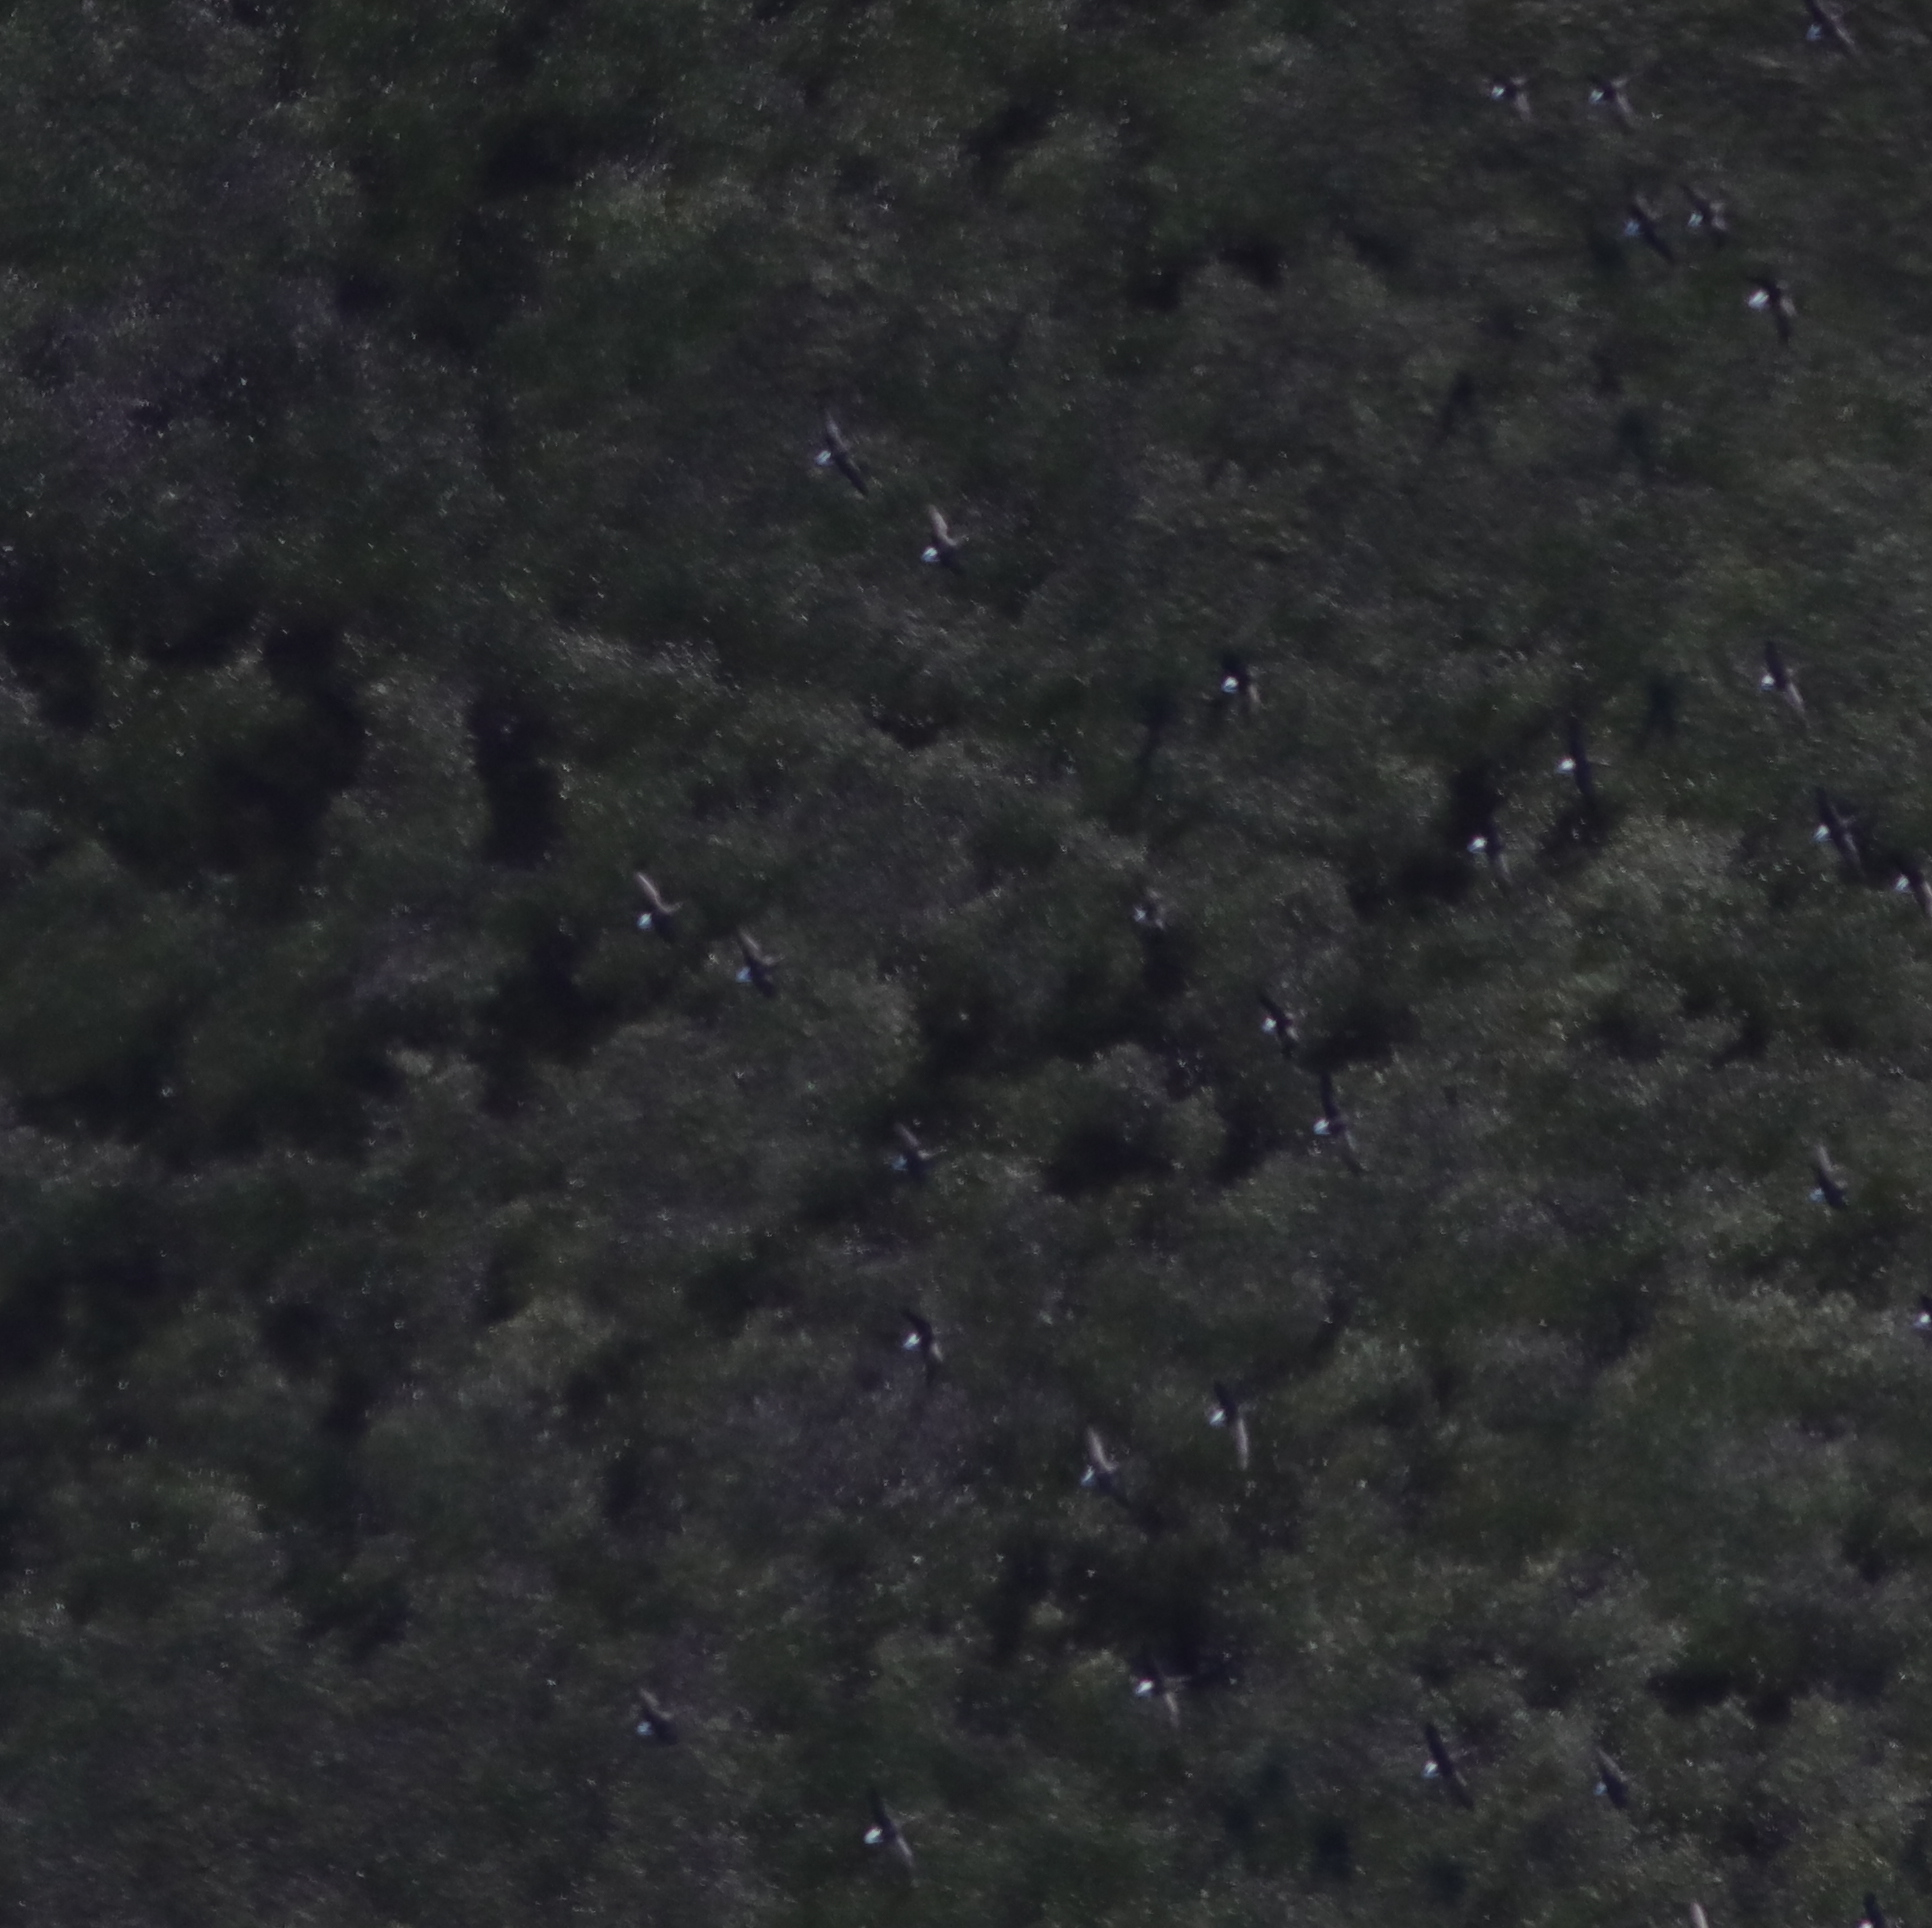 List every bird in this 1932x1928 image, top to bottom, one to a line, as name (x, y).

brant (1819, 27)
brant (1519, 89)
brant (1603, 89)
brant (1721, 204)
brant (1636, 215)
brant (1781, 327)
brant (839, 480)
brant (927, 545)
brant (1236, 691)
brant (1796, 695)
brant (1596, 764)
brant (1483, 831)
brant (1831, 843)
brant (652, 899)
brant (1907, 899)
brant (1156, 910)
brant (756, 960)
brant (1284, 1022)
brant (1315, 1114)
brant (904, 1155)
brant (1831, 1187)
brant (1930, 1328)
brant (924, 1358)
brant (1230, 1400)
brant (1089, 1467)
brant (1162, 1682)
brant (668, 1724)
brant (1450, 1765)
brant (1603, 1789)
brant (897, 1826)